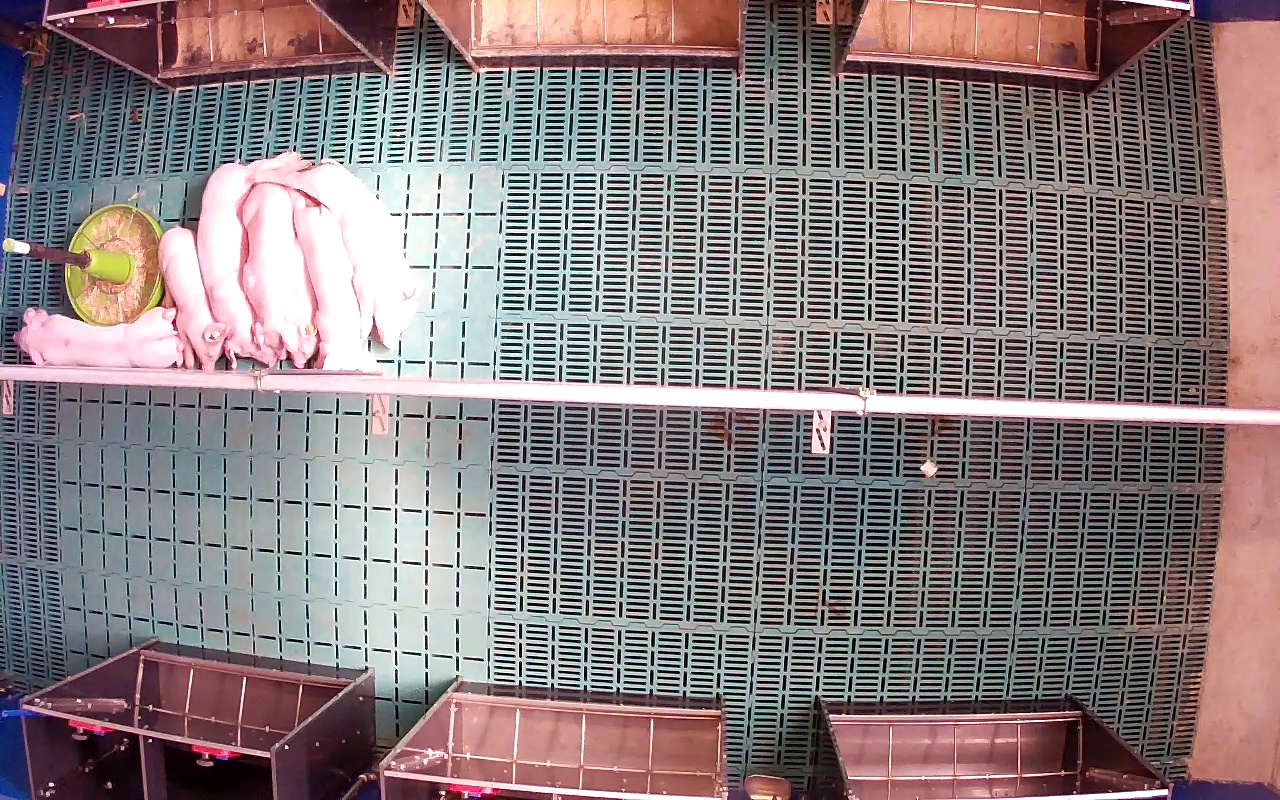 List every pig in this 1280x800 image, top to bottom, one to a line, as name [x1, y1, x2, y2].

pig [196, 150, 314, 371]
pig [246, 159, 424, 352]
pig [241, 183, 299, 362]
pig [284, 186, 384, 374]
pig [158, 225, 237, 371]
pig [287, 237, 323, 370]
pig [11, 306, 186, 368]